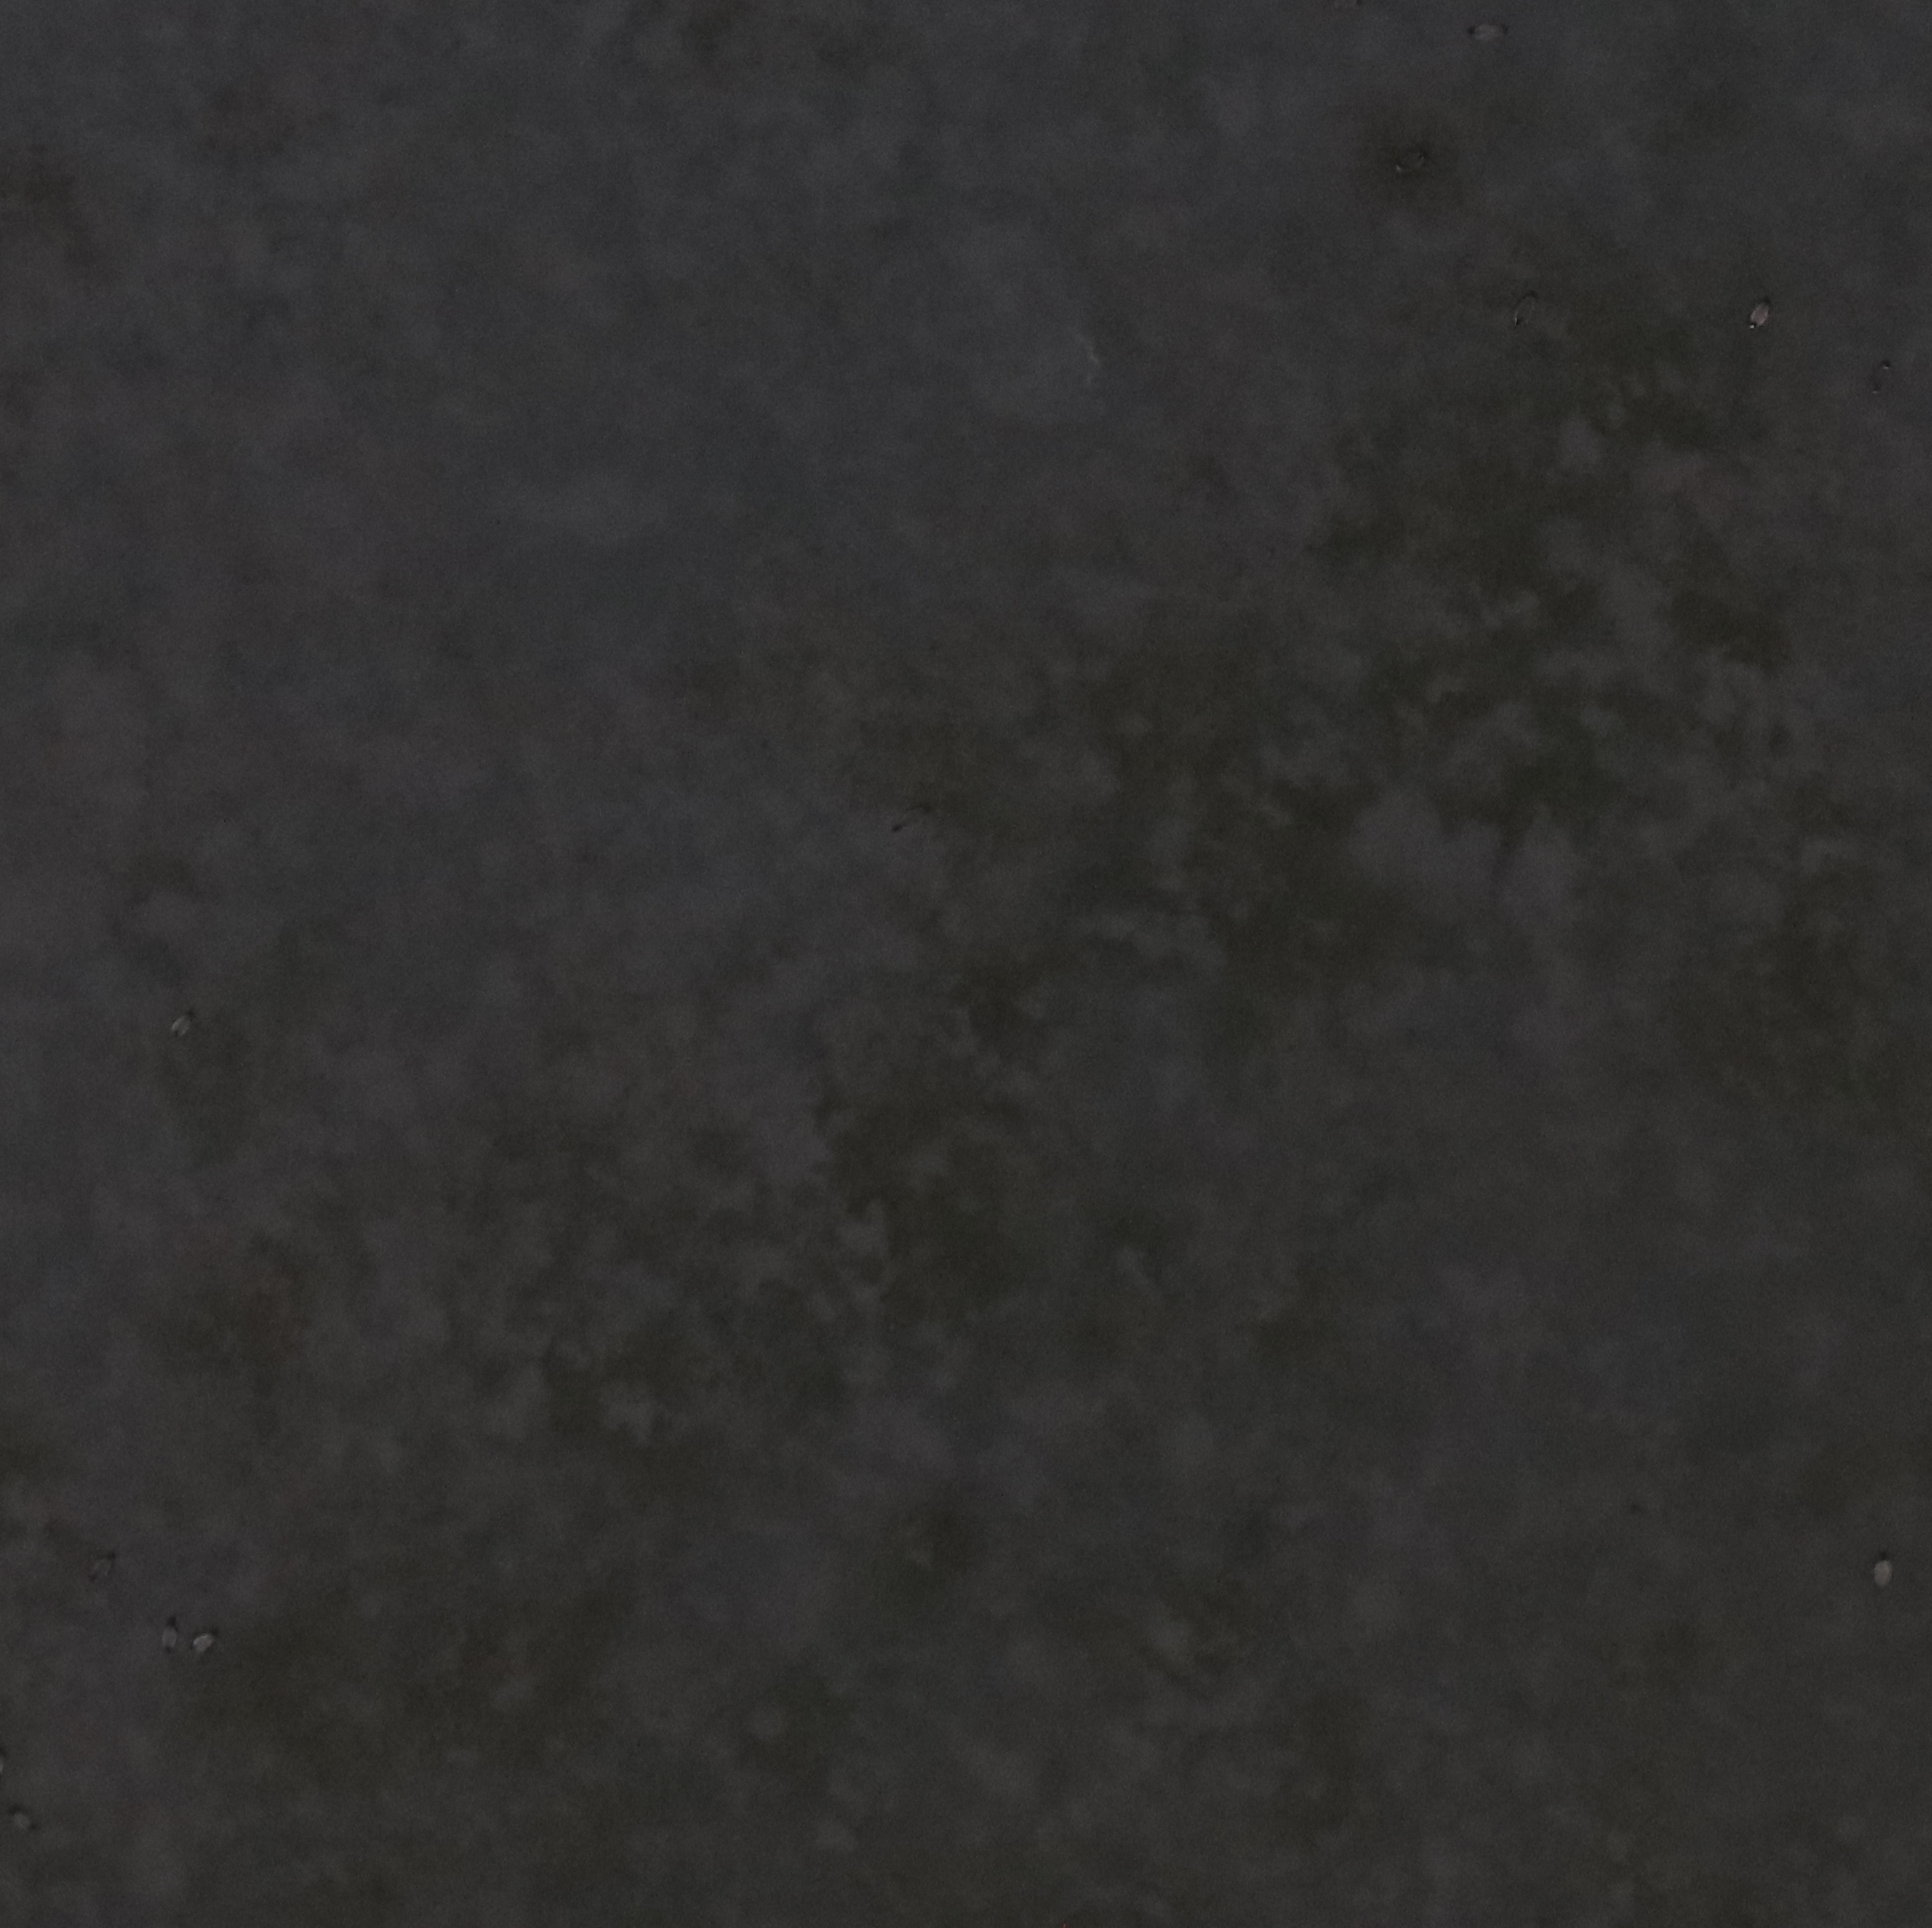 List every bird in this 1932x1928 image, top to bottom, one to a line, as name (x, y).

Canada goose (1490, 33)
Canada goose (1412, 164)
Canada goose (1519, 315)
Canada goose (1760, 315)
Canada goose (1883, 379)
Canada goose (909, 820)
Canada goose (179, 1028)
Canada goose (101, 1563)
Canada goose (1884, 1572)
Canada goose (172, 1633)
Canada goose (205, 1642)
Canada goose (0, 1766)
Canada goose (25, 1820)